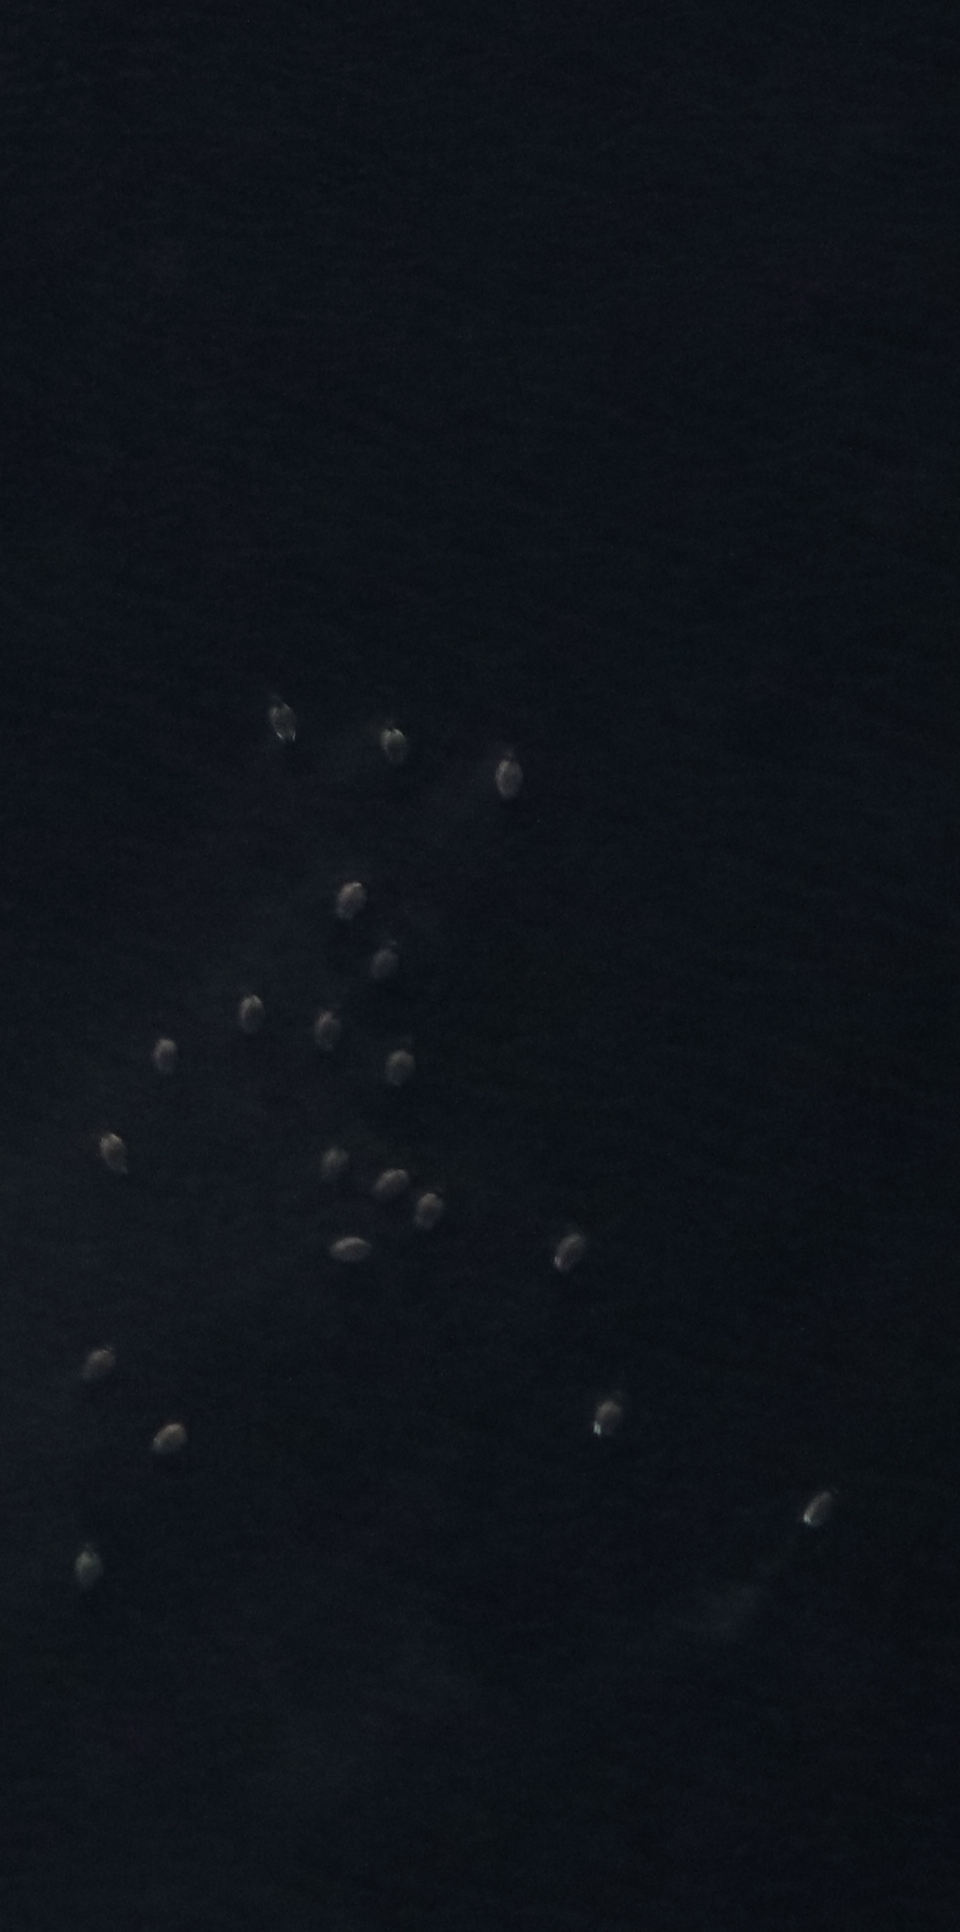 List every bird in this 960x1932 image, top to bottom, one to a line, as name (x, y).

Canada goose (279, 724)
Canada goose (396, 744)
Canada goose (507, 773)
Canada goose (349, 892)
Canada goose (386, 967)
Canada goose (251, 1010)
Canada goose (330, 1021)
Canada goose (164, 1058)
Canada goose (399, 1065)
Canada goose (117, 1150)
Canada goose (333, 1165)
Canada goose (392, 1184)
Canada goose (433, 1212)
Canada goose (573, 1250)
Canada goose (348, 1256)
Canada goose (98, 1357)
Canada goose (602, 1419)
Canada goose (171, 1432)
Canada goose (824, 1510)
Canada goose (87, 1571)